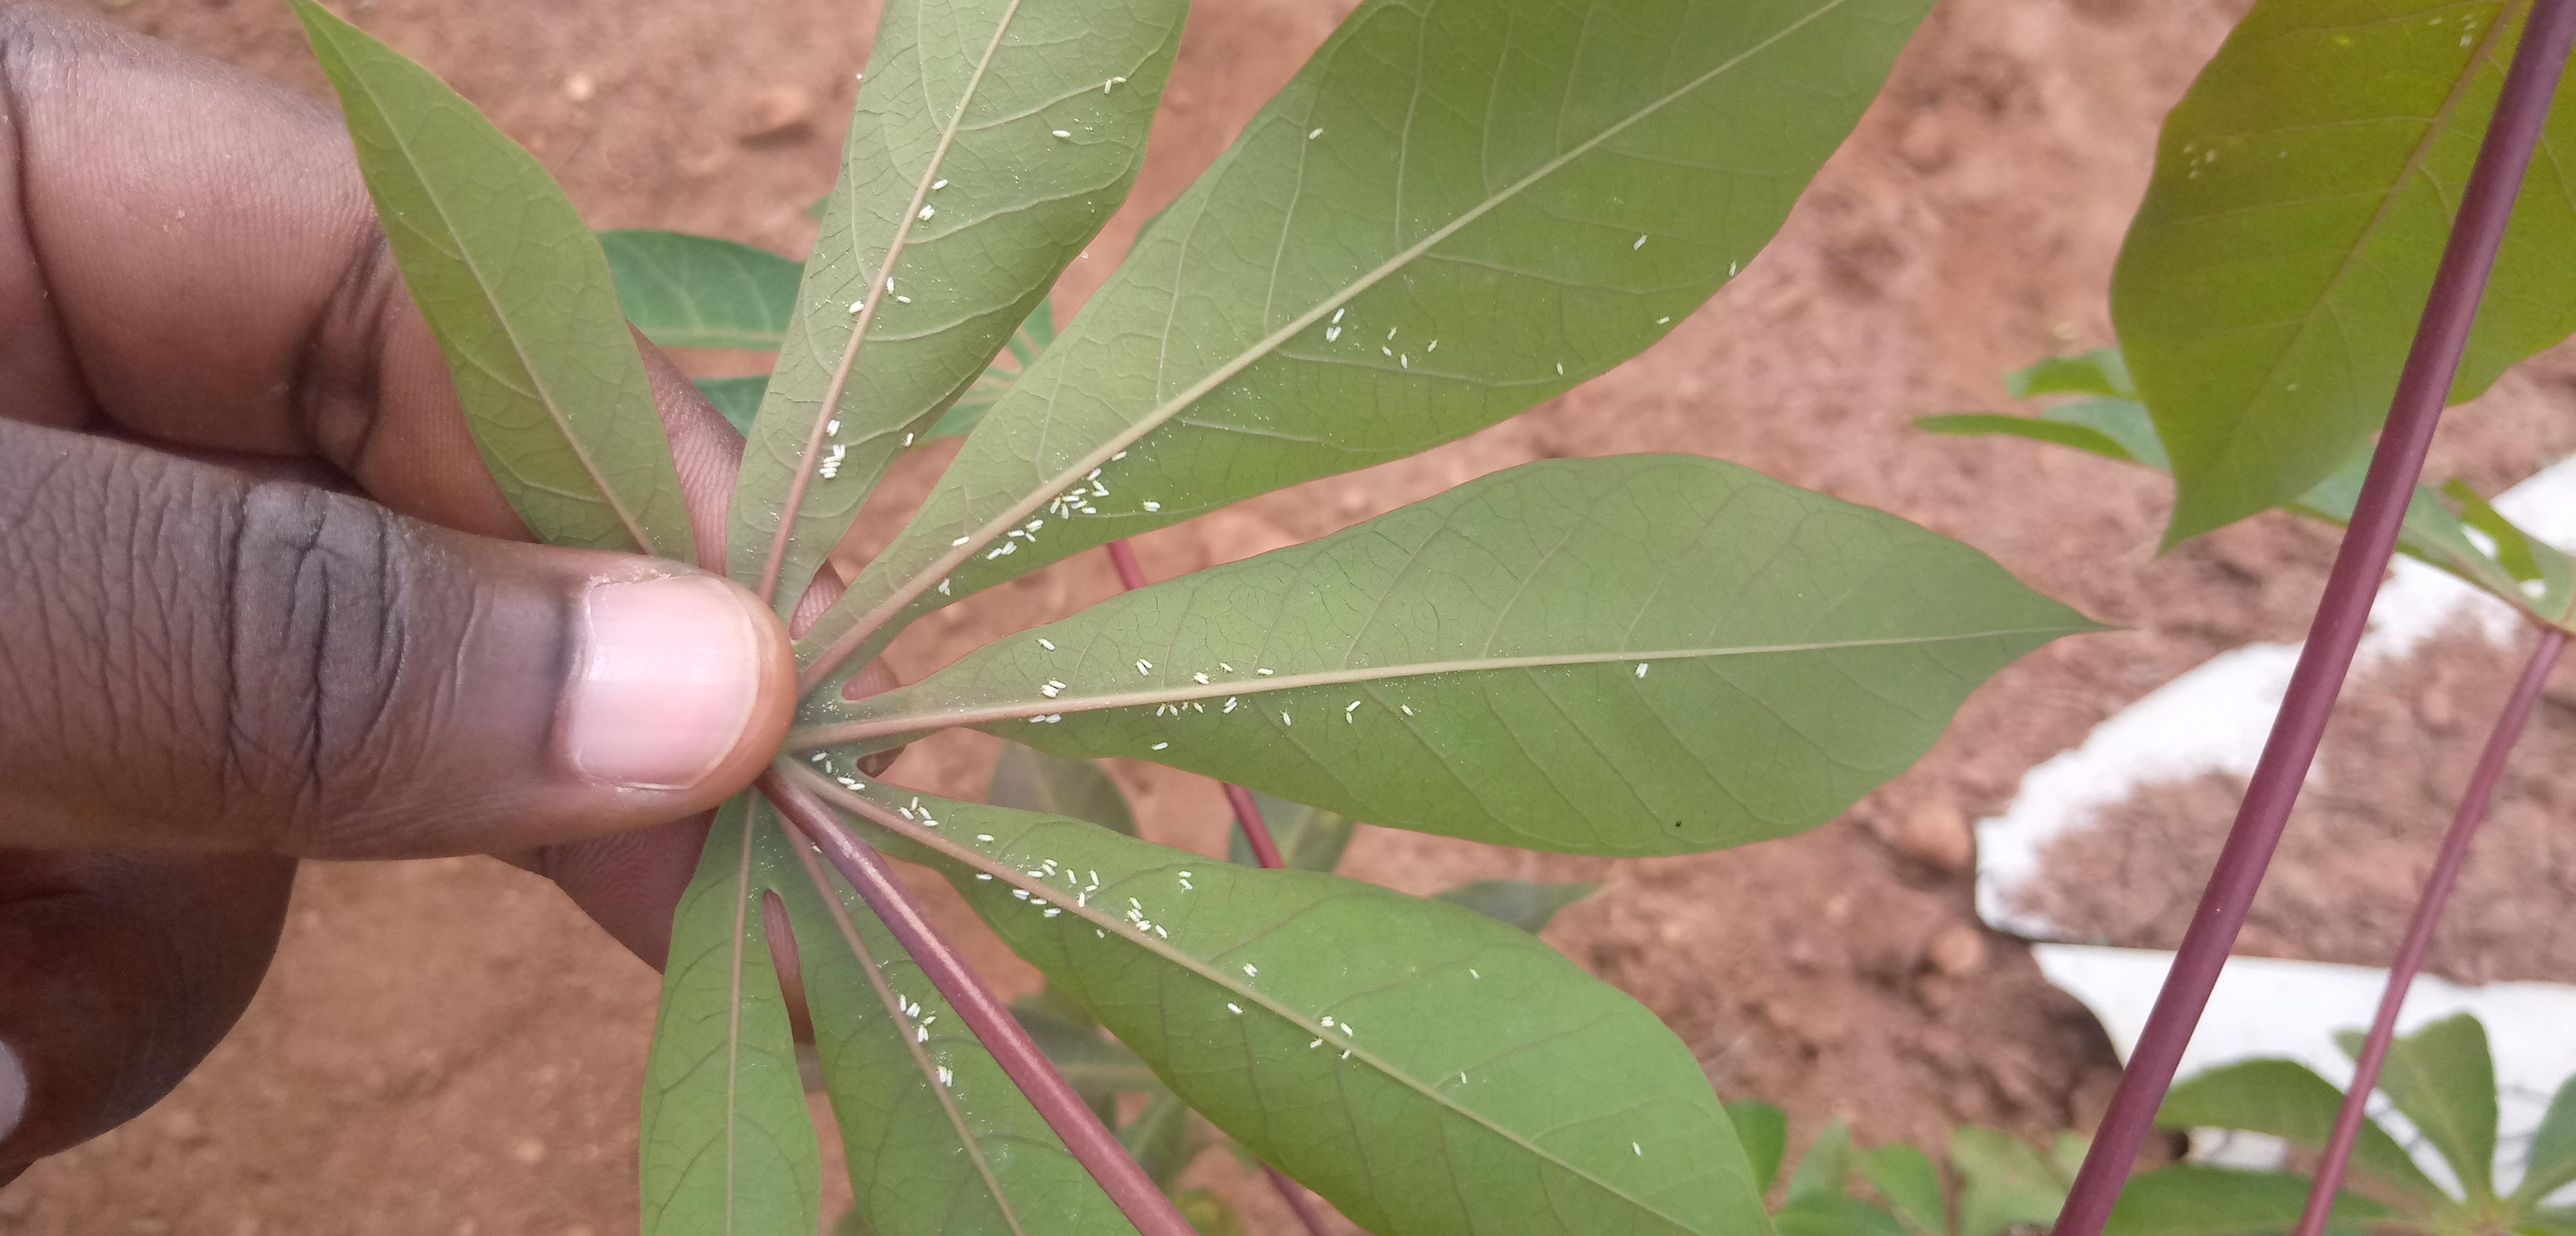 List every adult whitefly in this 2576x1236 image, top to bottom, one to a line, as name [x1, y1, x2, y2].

whitefly [1113, 72, 1130, 88]
whitefly [1102, 77, 1112, 95]
whitefly [1311, 124, 1324, 145]
whitefly [1052, 125, 1076, 142]
whitefly [934, 174, 948, 193]
whitefly [919, 198, 936, 223]
whitefly [919, 203, 936, 222]
whitefly [1625, 215, 1658, 261]
whitefly [1717, 252, 1752, 279]
whitefly [884, 276, 895, 294]
whitefly [896, 290, 911, 306]
whitefly [848, 298, 865, 315]
whitefly [1658, 298, 1678, 335]
whitefly [1333, 305, 1347, 324]
whitefly [1385, 322, 1403, 342]
whitefly [1324, 324, 1344, 345]
whitefly [1331, 325, 1341, 342]
whitefly [1423, 335, 1442, 355]
whitefly [1377, 342, 1401, 359]
whitefly [1548, 344, 1575, 386]
whitefly [1395, 348, 1412, 373]
whitefly [822, 417, 842, 437]
whitefly [824, 419, 842, 435]
whitefly [903, 429, 920, 450]
whitefly [832, 443, 848, 459]
whitefly [1110, 449, 1130, 462]
whitefly [824, 450, 840, 465]
whitefly [825, 458, 844, 473]
whitefly [819, 462, 842, 476]
whitefly [1086, 465, 1102, 480]
whitefly [822, 471, 840, 485]
whitefly [1092, 476, 1106, 491]
whitefly [1074, 479, 1088, 497]
whitefly [1092, 487, 1112, 503]
whitefly [1061, 489, 1079, 505]
whitefly [1143, 494, 1161, 516]
whitefly [1048, 496, 1061, 514]
whitefly [1072, 497, 1089, 511]
whitefly [1143, 498, 1162, 516]
whitefly [1061, 502, 1072, 521]
whitefly [1083, 504, 1100, 518]
whitefly [1025, 515, 1043, 534]
whitefly [1030, 519, 1044, 534]
whitefly [1009, 525, 1026, 541]
whitefly [952, 531, 972, 548]
whitefly [1025, 531, 1038, 547]
whitefly [1003, 539, 1022, 557]
whitefly [1005, 541, 1017, 556]
whitefly [985, 545, 1002, 563]
whitefly [938, 577, 950, 595]
whitefly [1037, 633, 1057, 651]
whitefly [1134, 654, 1155, 677]
whitefly [1217, 657, 1233, 673]
whitefly [1133, 659, 1150, 677]
whitefly [1635, 660, 1650, 680]
whitefly [1258, 663, 1274, 679]
whitefly [1193, 669, 1210, 686]
whitefly [1193, 672, 1209, 685]
whitefly [1051, 674, 1068, 691]
whitefly [1040, 680, 1058, 700]
whitefly [1043, 687, 1057, 702]
whitefly [1221, 693, 1243, 719]
whitefly [1180, 696, 1190, 713]
whitefly [1345, 697, 1361, 714]
whitefly [1153, 697, 1166, 718]
whitefly [1168, 700, 1179, 719]
whitefly [1191, 700, 1208, 716]
whitefly [1399, 700, 1415, 720]
whitefly [1221, 701, 1239, 715]
whitefly [1276, 709, 1294, 729]
whitefly [1028, 710, 1046, 727]
whitefly [1340, 710, 1360, 728]
whitefly [1046, 711, 1063, 727]
whitefly [1151, 736, 1172, 754]
whitefly [812, 746, 827, 765]
whitefly [822, 758, 833, 778]
whitefly [838, 772, 857, 792]
whitefly [849, 778, 867, 796]
whitefly [906, 790, 921, 812]
whitefly [902, 803, 913, 825]
whitefly [918, 803, 934, 821]
whitefly [923, 817, 941, 832]
whitefly [976, 830, 994, 846]
whitefly [809, 839, 826, 857]
whitefly [1041, 851, 1061, 868]
whitefly [1042, 863, 1057, 879]
whitefly [1065, 865, 1077, 887]
whitefly [1178, 866, 1196, 882]
whitefly [1030, 867, 1045, 882]
whitefly [1086, 868, 1101, 885]
whitefly [975, 870, 995, 884]
whitefly [1179, 877, 1195, 892]
whitefly [1084, 882, 1099, 897]
whitefly [1011, 885, 1032, 903]
whitefly [1075, 891, 1086, 908]
whitefly [1128, 893, 1150, 910]
whitefly [1032, 894, 1048, 910]
whitefly [1044, 906, 1062, 922]
whitefly [1126, 906, 1142, 922]
whitefly [1126, 910, 1142, 922]
whitefly [1136, 917, 1151, 935]
whitefly [1139, 919, 1151, 933]
whitefly [1154, 921, 1171, 940]
whitefly [1094, 924, 1106, 939]
whitefly [1240, 957, 1263, 982]
whitefly [1238, 959, 1259, 976]
whitefly [1468, 964, 1482, 983]
whitefly [896, 989, 908, 1012]
whitefly [1220, 997, 1246, 1022]
whitefly [907, 998, 922, 1022]
whitefly [909, 1000, 922, 1018]
whitefly [1320, 1011, 1333, 1031]
whitefly [925, 1013, 940, 1027]
whitefly [1316, 1015, 1334, 1031]
whitefly [1340, 1016, 1356, 1038]
whitefly [915, 1021, 933, 1051]
whitefly [1311, 1036, 1323, 1054]
whitefly [1342, 1047, 1353, 1063]
whitefly [934, 1063, 949, 1087]
whitefly [946, 1066, 957, 1086]
whitefly [1457, 1068, 1469, 1085]
whitefly [1631, 1139, 1644, 1159]